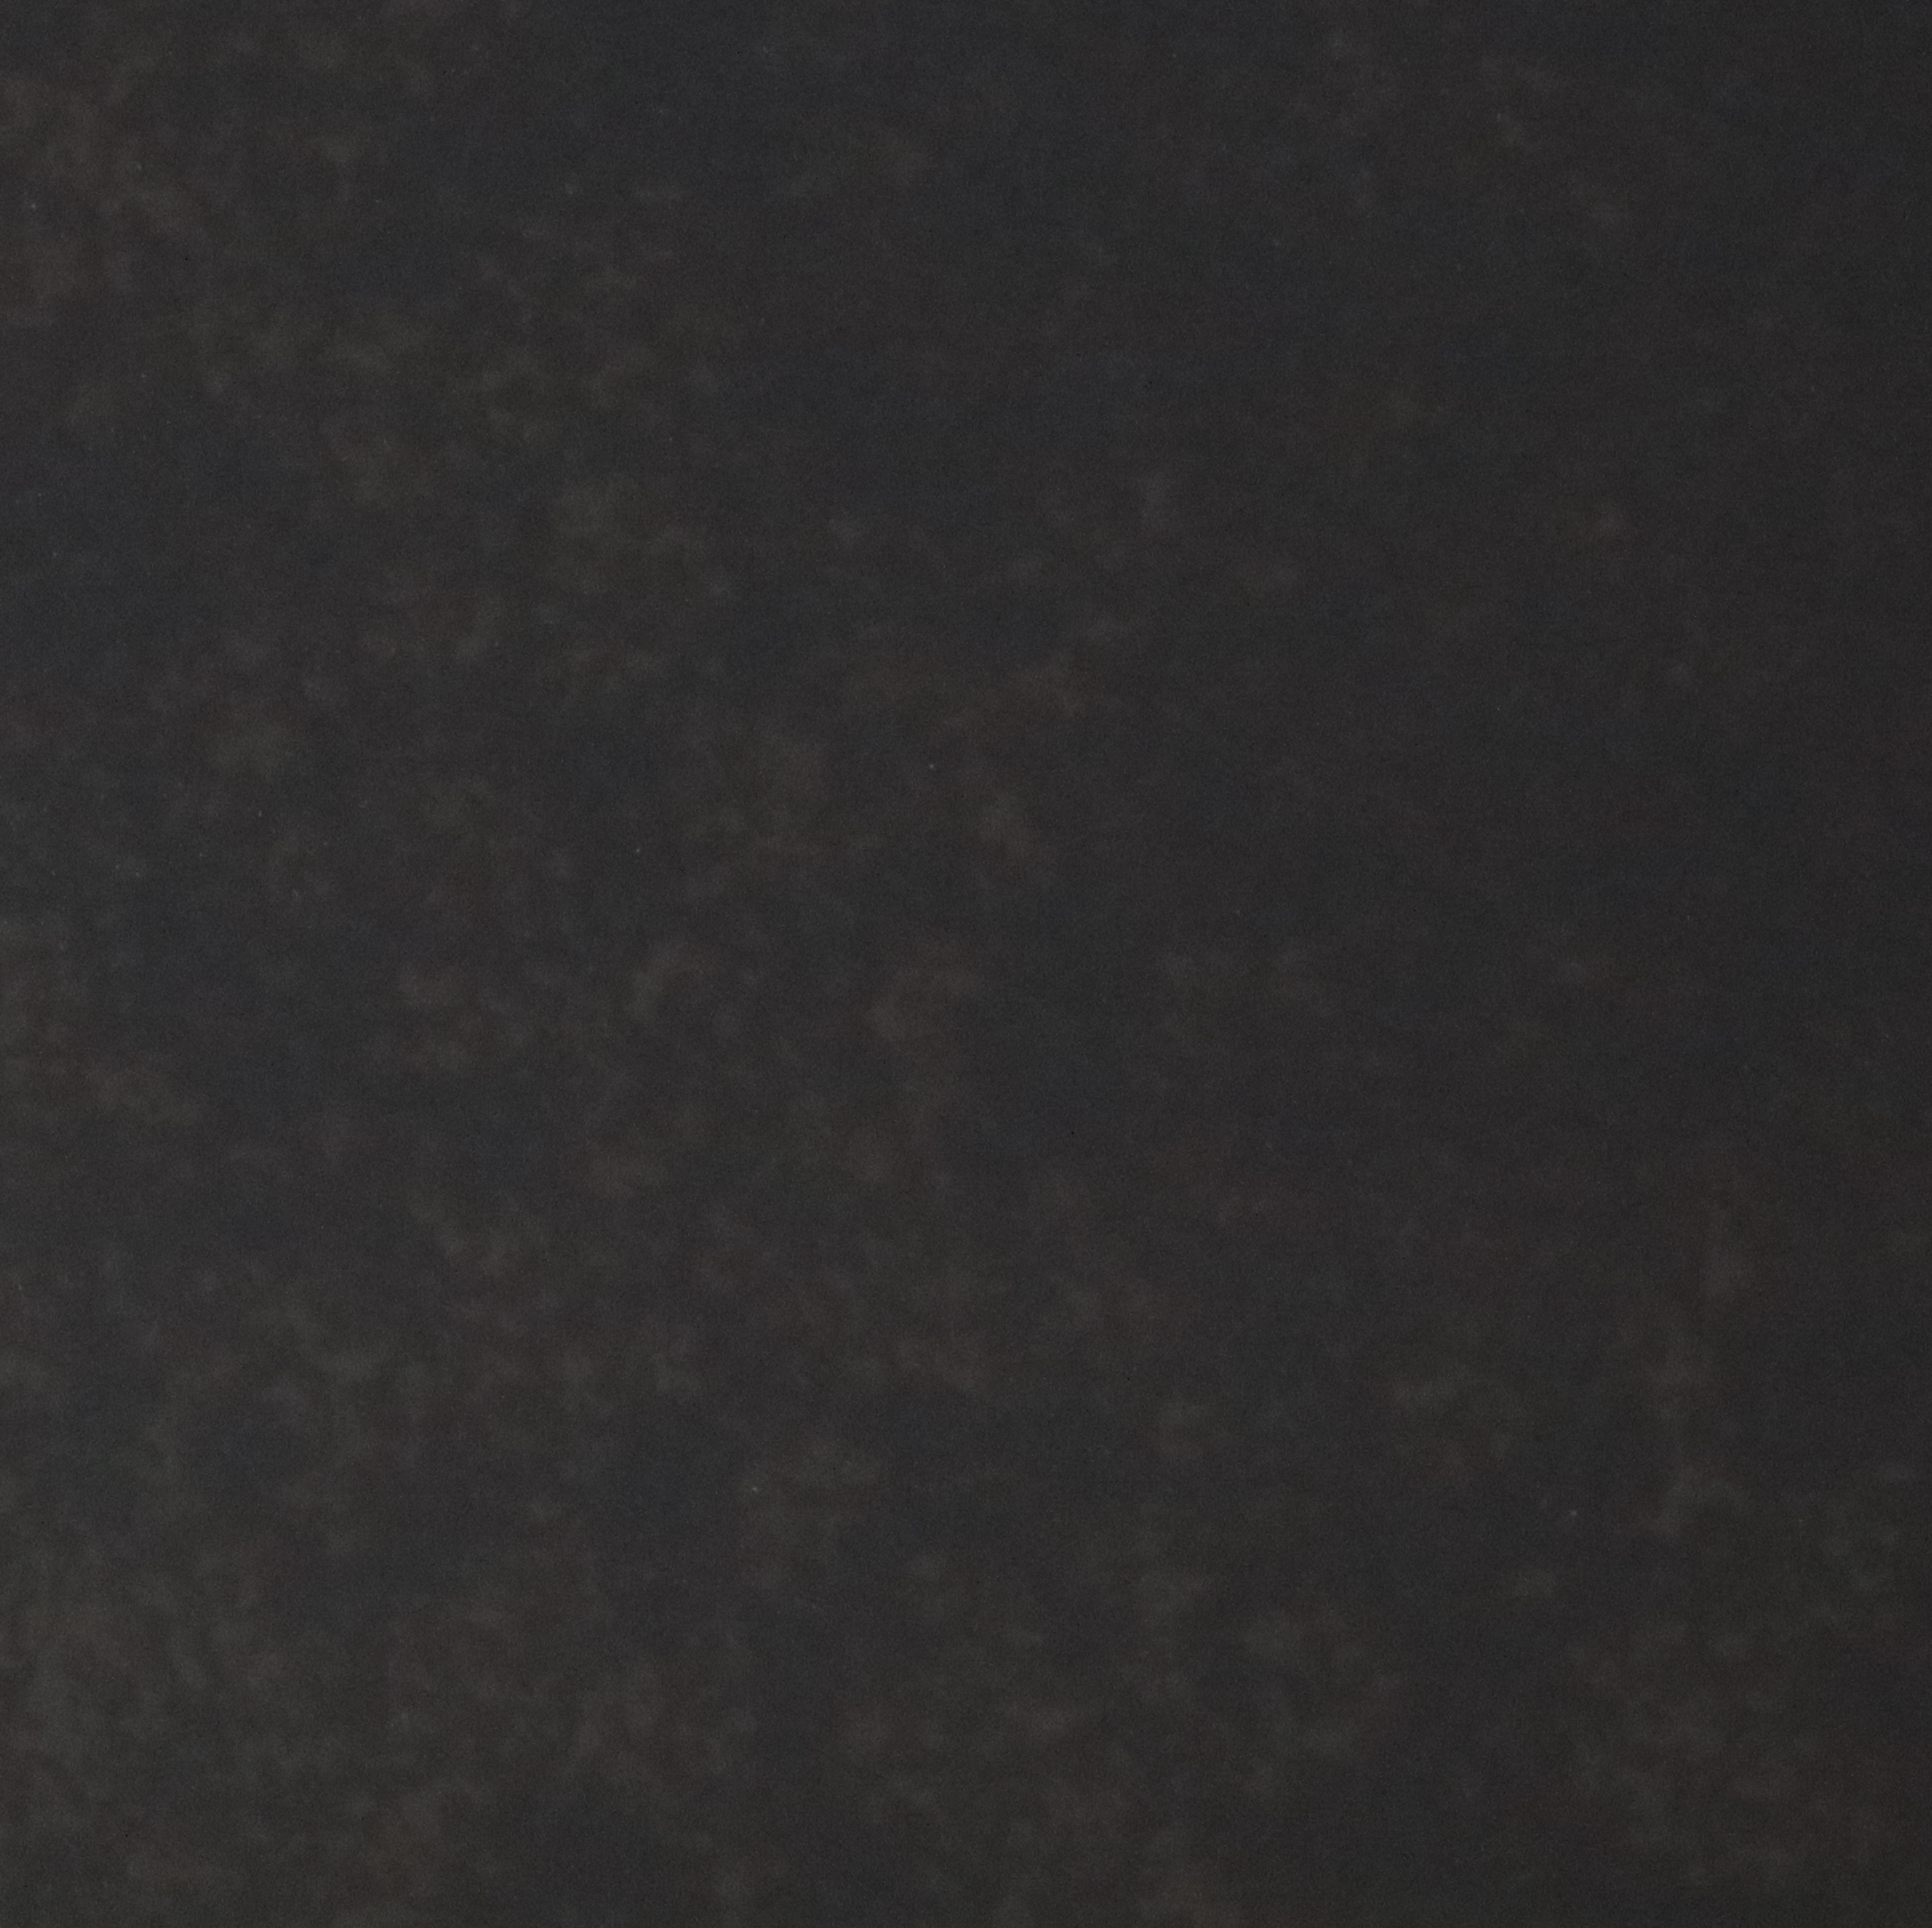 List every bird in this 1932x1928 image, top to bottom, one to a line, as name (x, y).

None